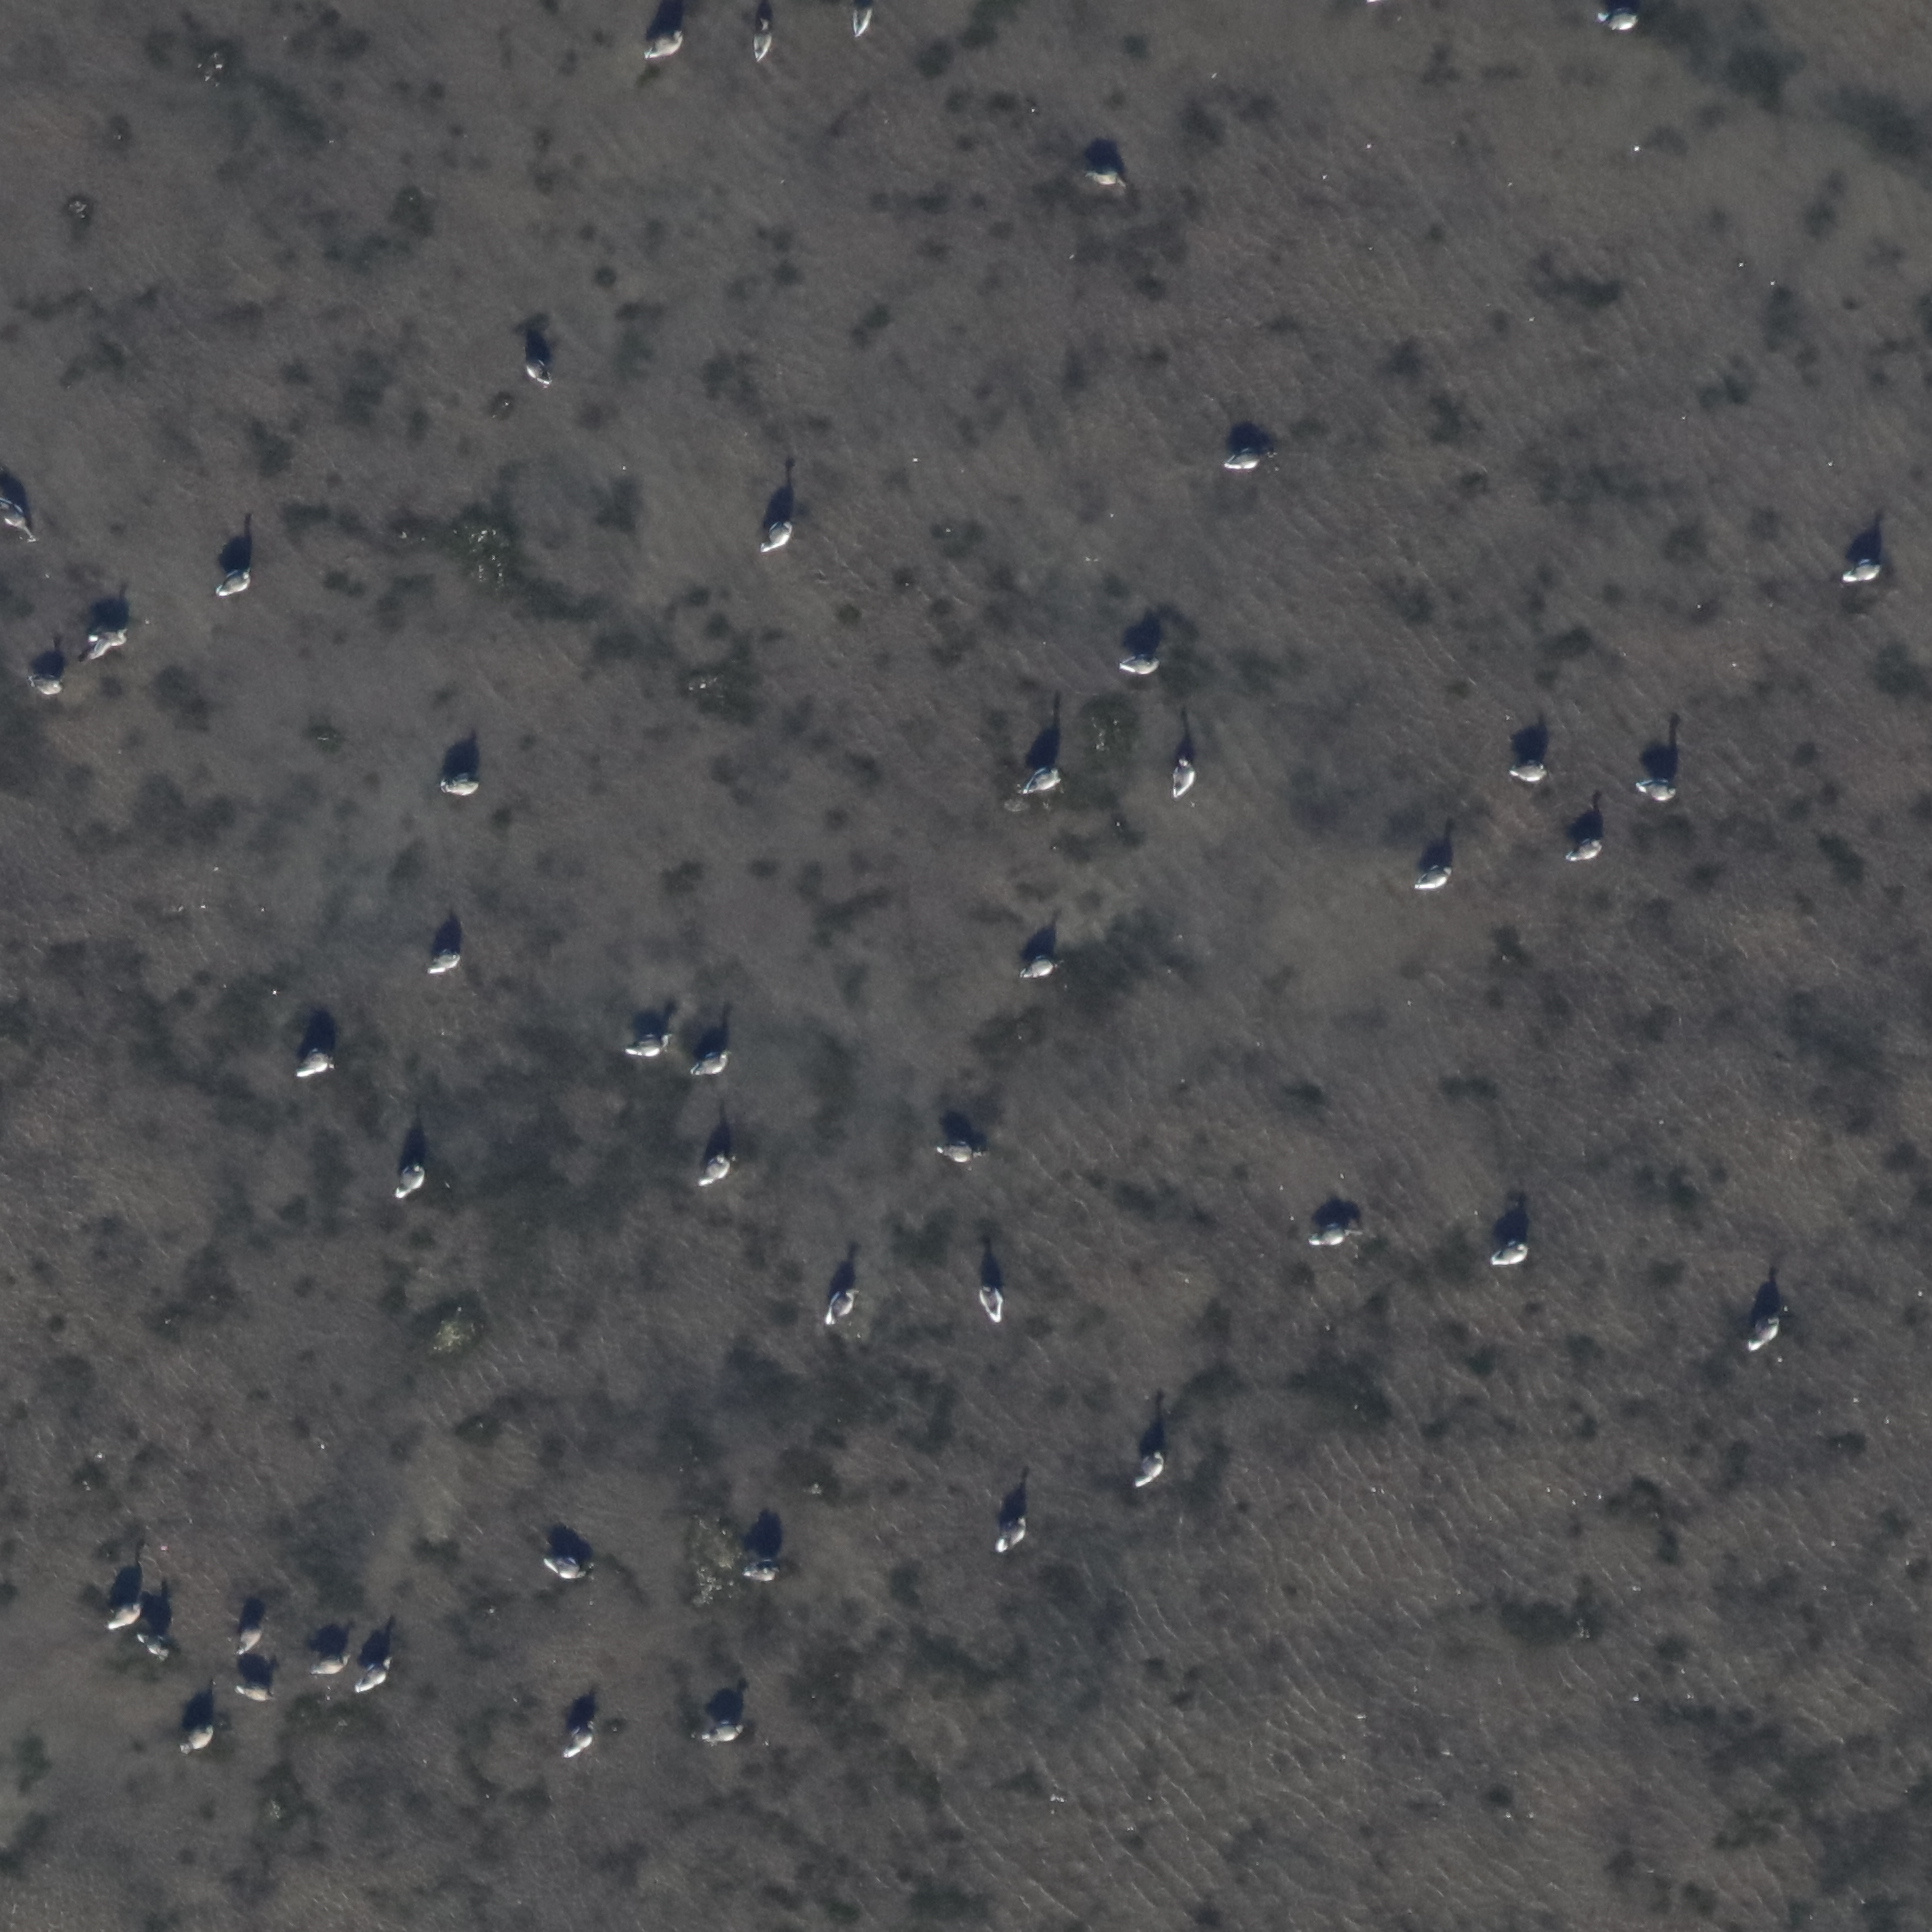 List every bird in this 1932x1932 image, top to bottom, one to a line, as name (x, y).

brant (1622, 15)
brant (864, 21)
brant (670, 39)
brant (768, 43)
brant (1097, 173)
brant (539, 369)
brant (1246, 459)
brant (17, 517)
brant (775, 533)
brant (1863, 570)
brant (233, 582)
brant (102, 643)
brant (1138, 662)
brant (43, 686)
brant (1533, 770)
brant (1184, 777)
brant (1043, 781)
brant (463, 783)
brant (1657, 790)
brant (1583, 850)
brant (1432, 877)
brant (445, 960)
brant (1040, 968)
brant (647, 1047)
brant (315, 1063)
brant (711, 1064)
brant (959, 1151)
brant (715, 1168)
brant (411, 1179)
brant (1331, 1234)
brant (1511, 1254)
brant (994, 1301)
brant (839, 1307)
brant (1764, 1333)
brant (1151, 1468)
brant (1012, 1533)
brant (567, 1567)
brant (763, 1568)
brant (123, 1615)
brant (254, 1635)
brant (156, 1643)
brant (323, 1662)
brant (372, 1675)
brant (258, 1692)
brant (727, 1731)
brant (199, 1736)
brant (582, 1739)